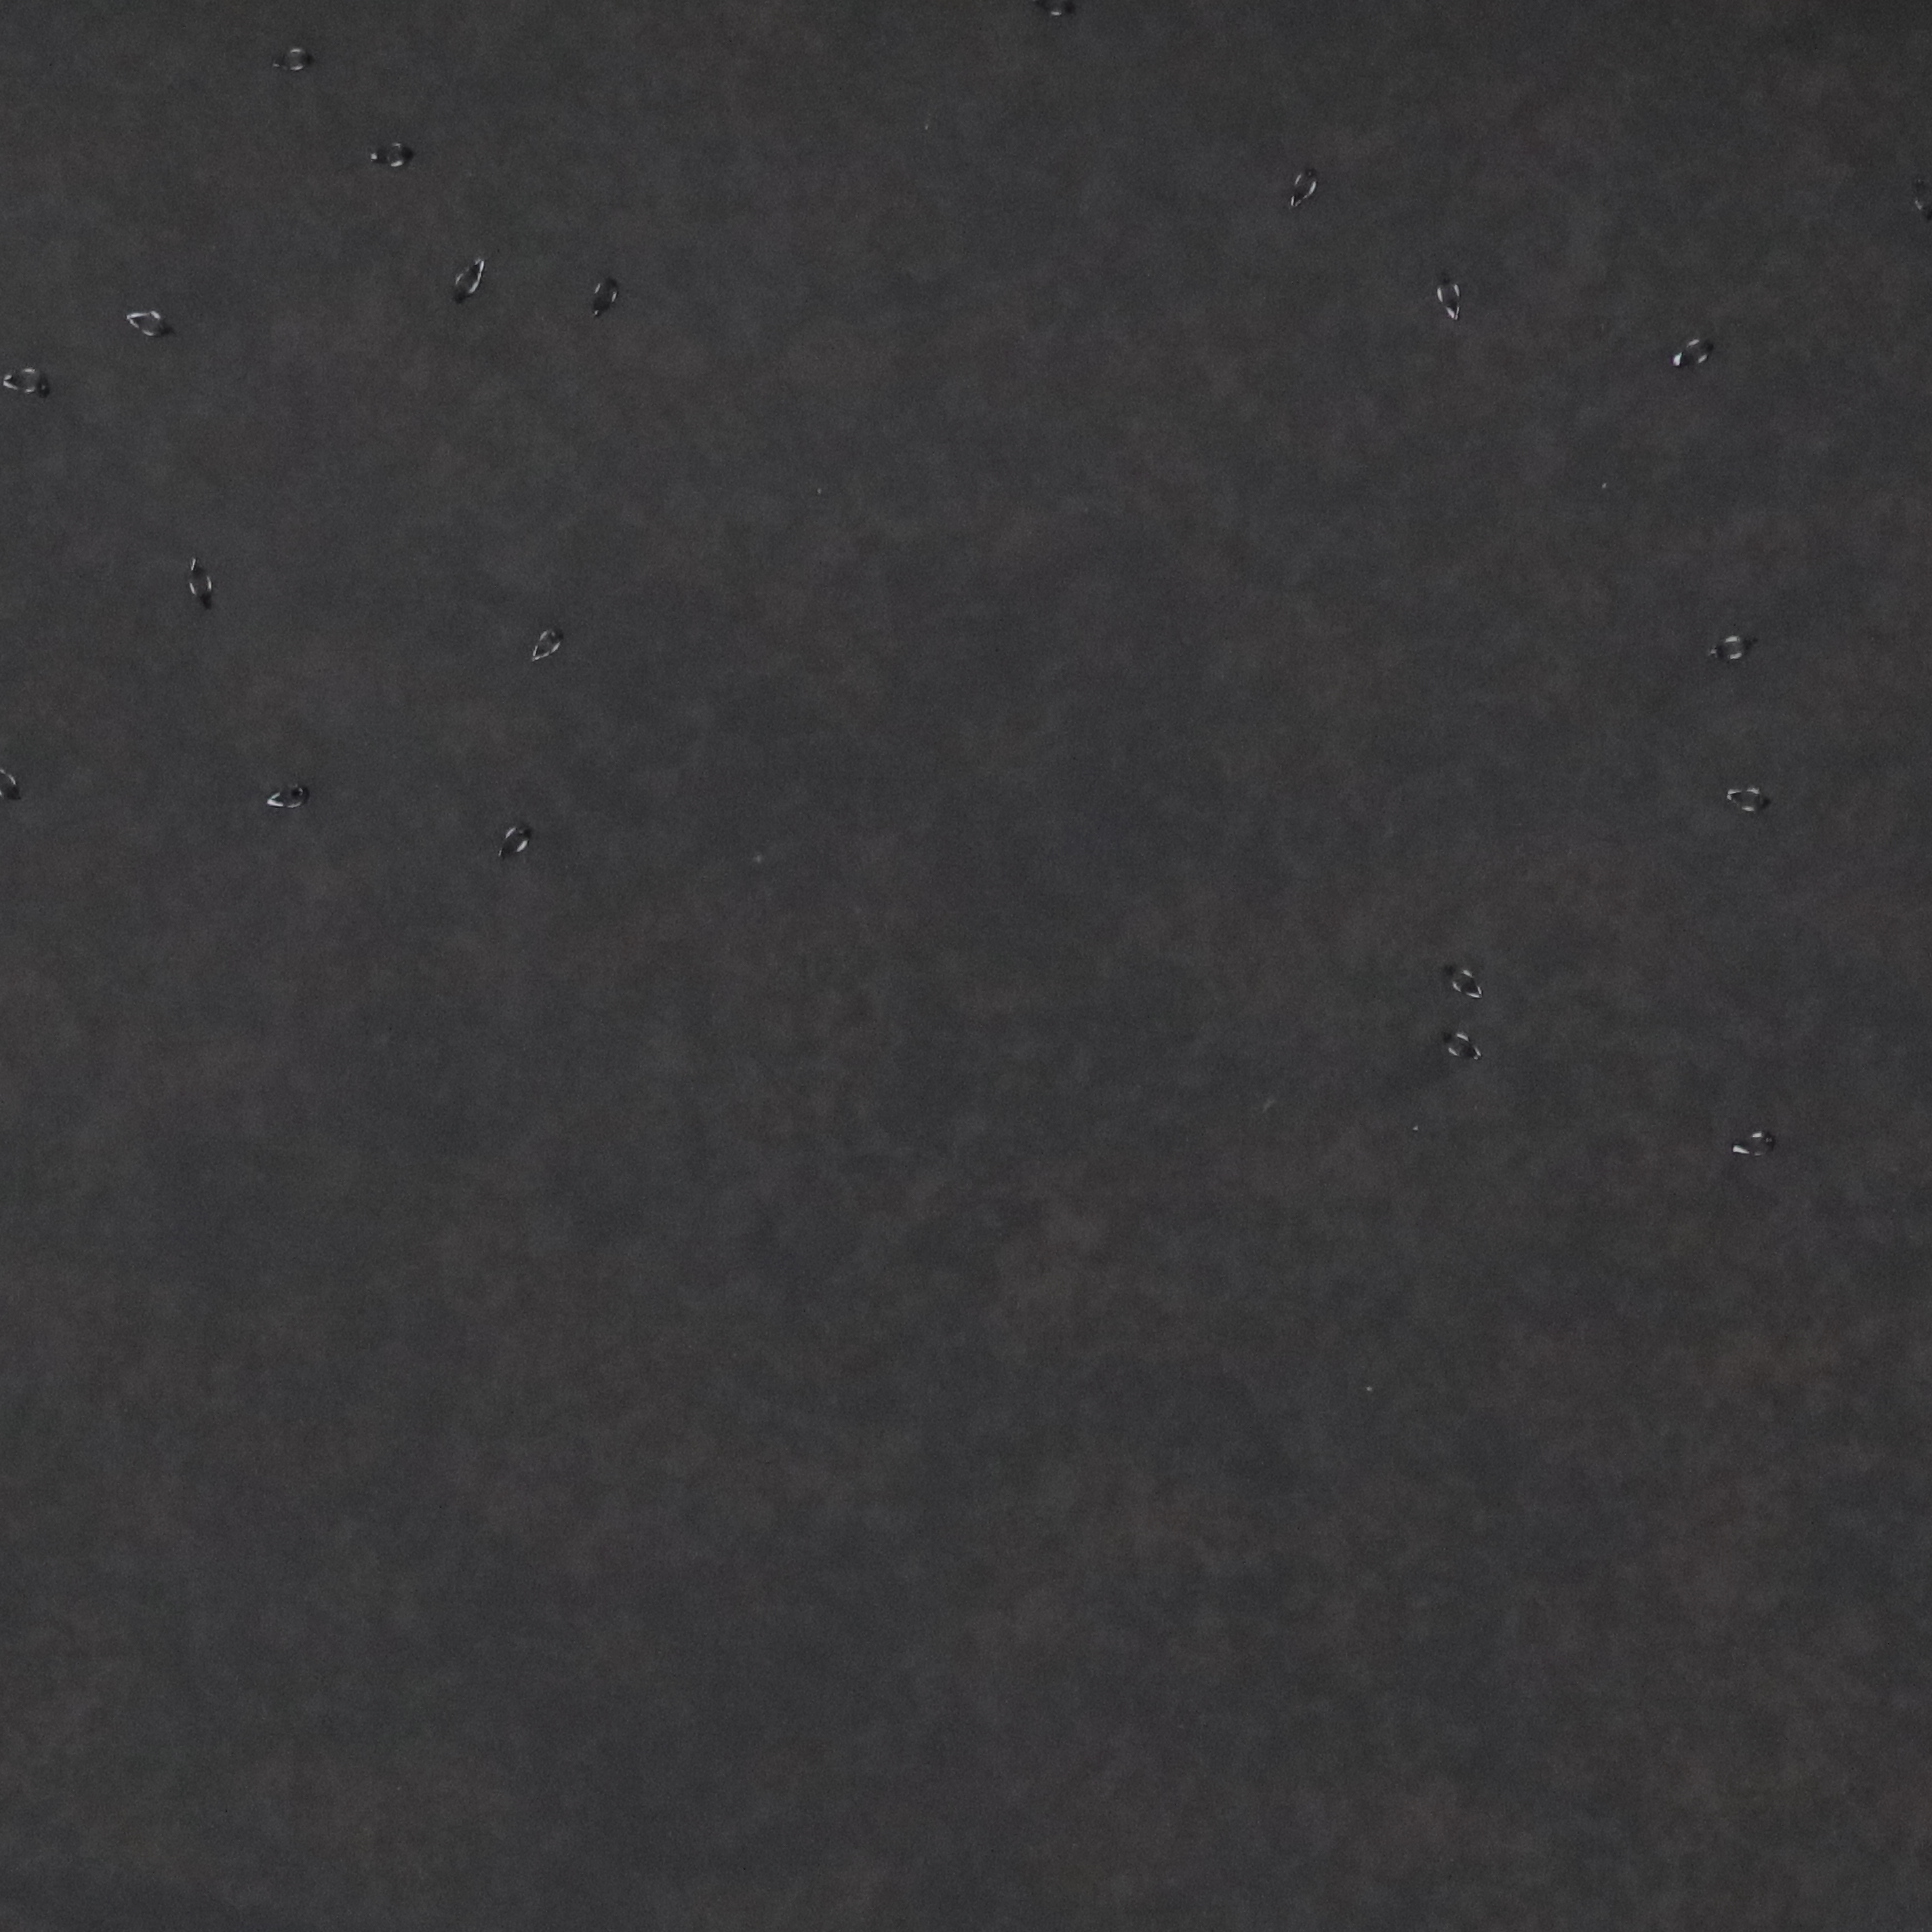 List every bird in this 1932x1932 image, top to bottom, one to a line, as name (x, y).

brant (293, 60)
brant (393, 156)
brant (1302, 188)
brant (1924, 197)
brant (469, 280)
brant (604, 296)
brant (1450, 297)
brant (150, 325)
brant (1694, 353)
brant (26, 382)
brant (201, 582)
brant (546, 645)
brant (1732, 648)
brant (1, 784)
brant (288, 794)
brant (1749, 799)
brant (516, 841)
brant (1466, 983)
brant (1461, 1046)
brant (1755, 1144)